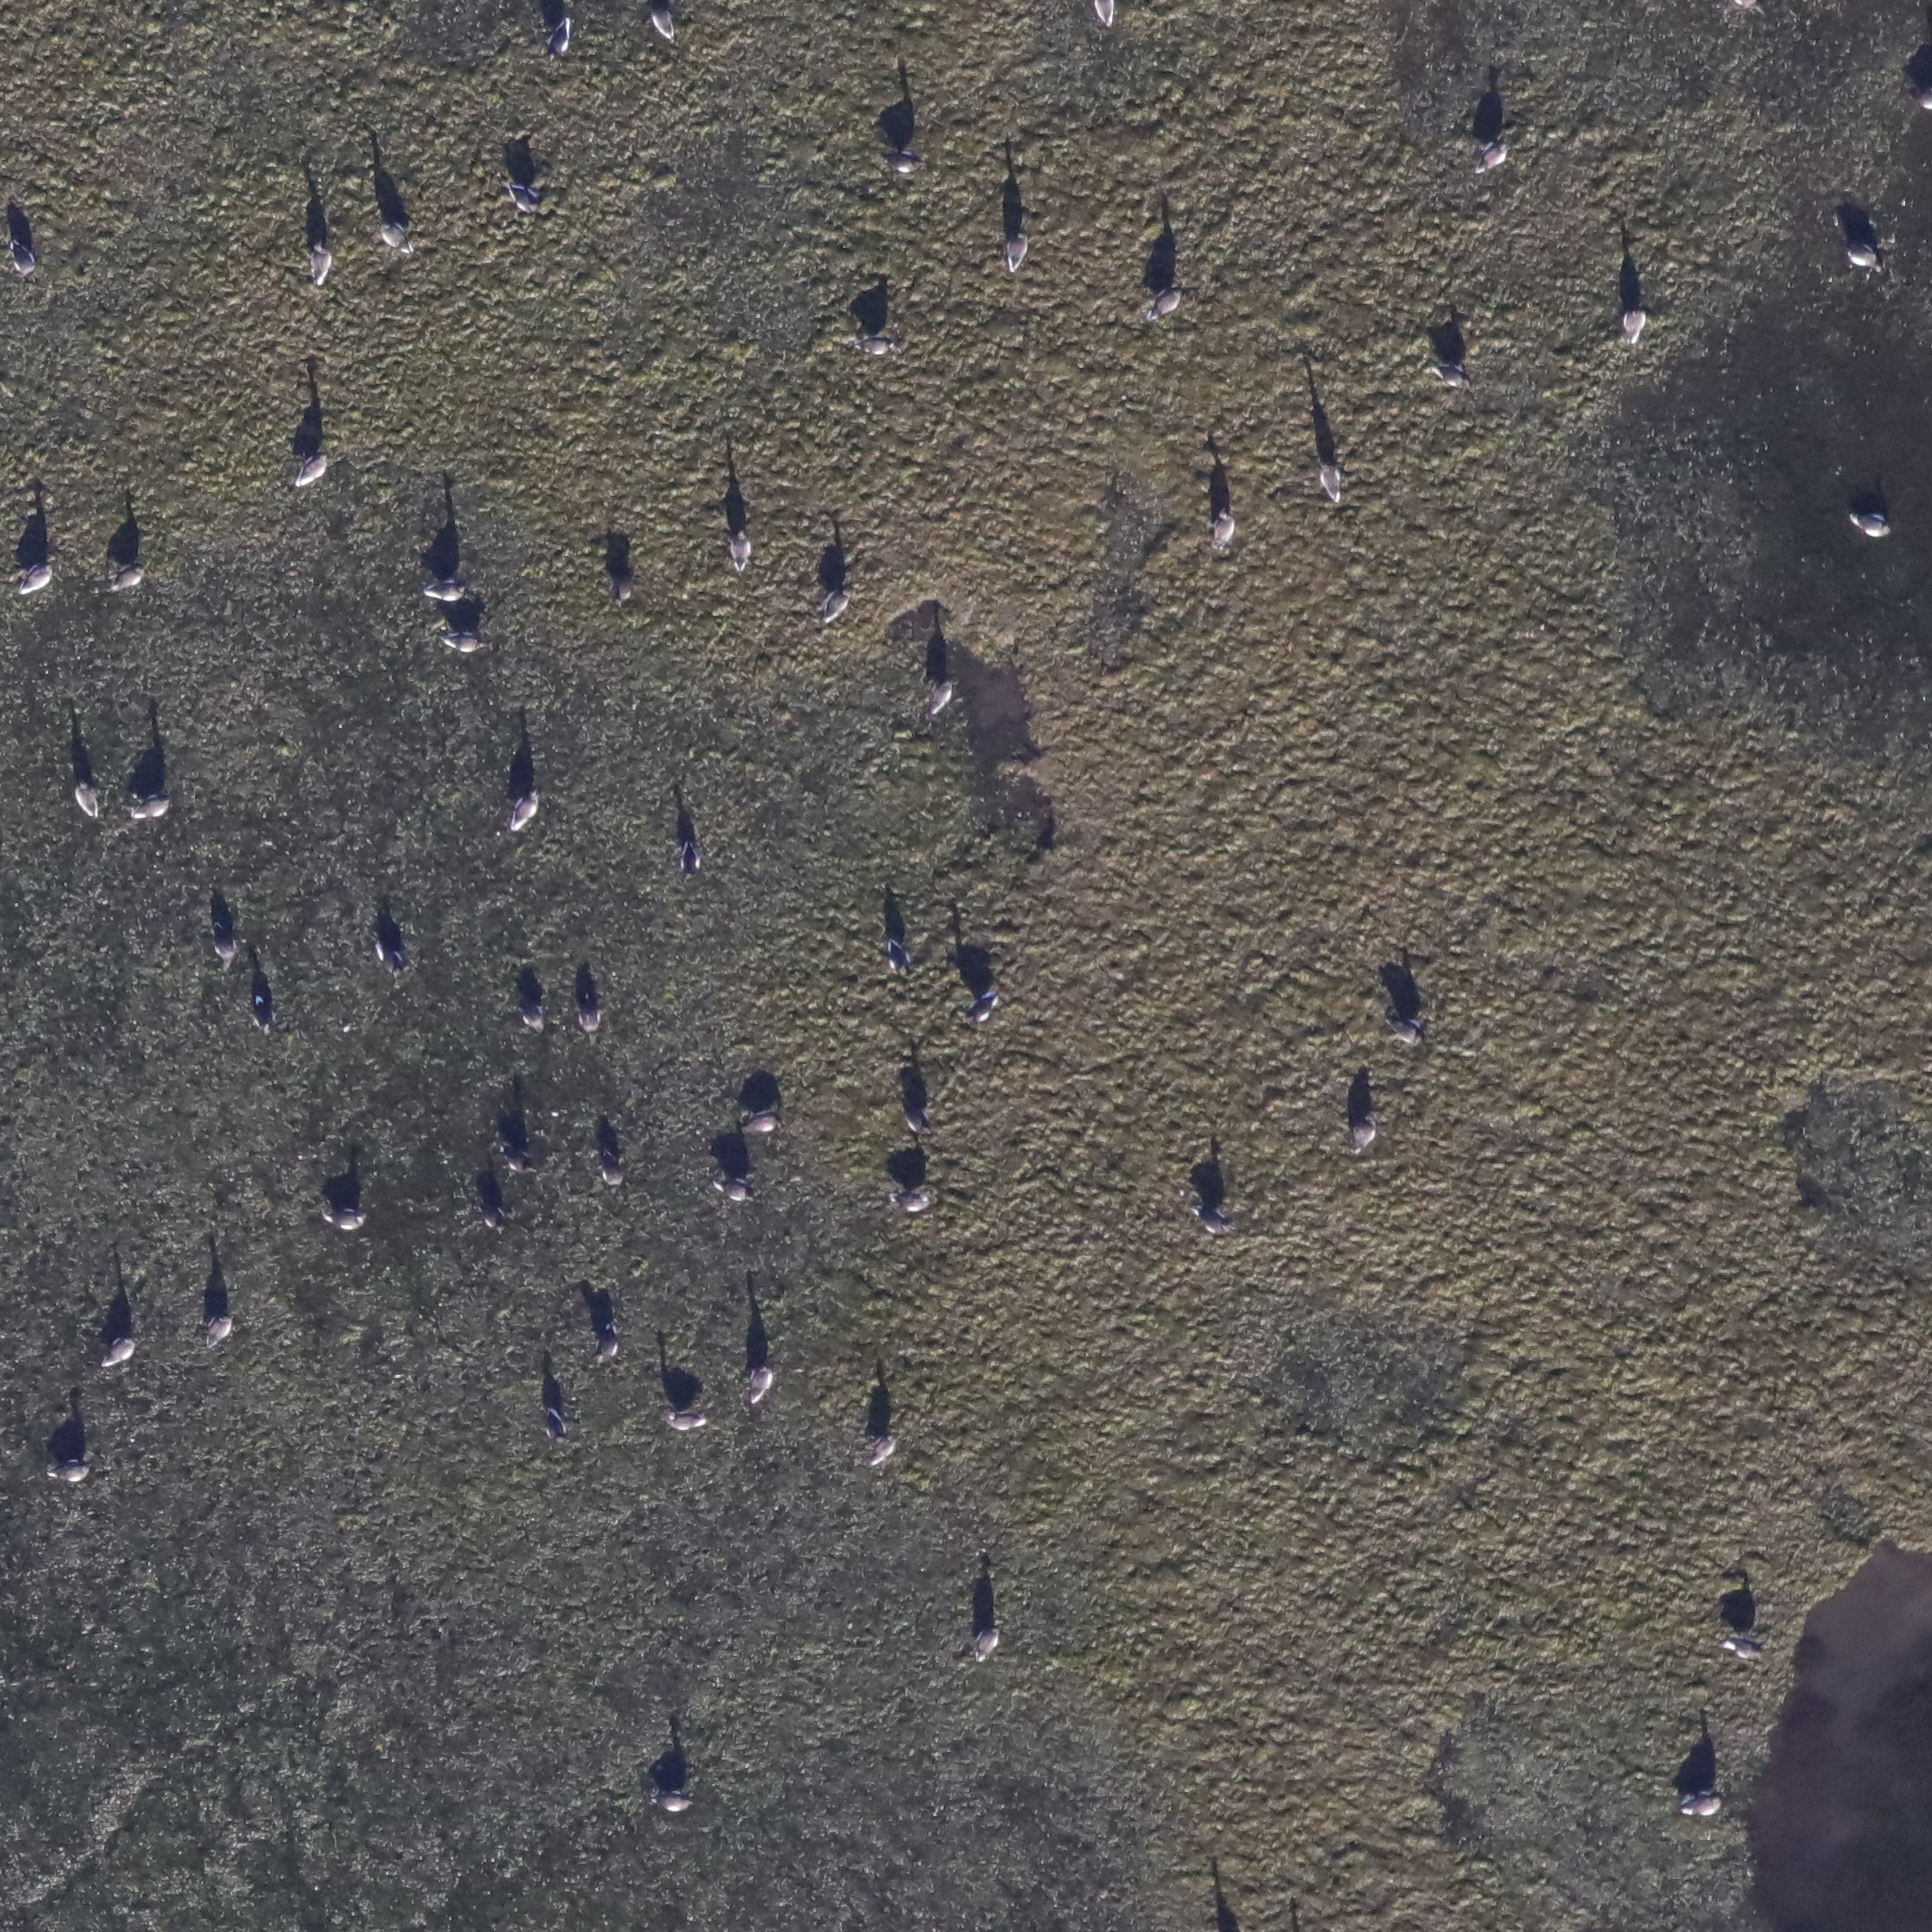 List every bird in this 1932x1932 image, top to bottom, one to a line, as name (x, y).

brant (1103, 6)
brant (664, 20)
brant (558, 44)
brant (1927, 102)
brant (1495, 154)
brant (904, 164)
brant (523, 198)
brant (392, 232)
brant (1021, 249)
brant (1863, 256)
brant (318, 261)
brant (23, 263)
brant (1166, 306)
brant (1635, 321)
brant (873, 345)
brant (1451, 377)
brant (315, 468)
brant (1335, 482)
brant (1872, 524)
brant (1219, 527)
brant (740, 549)
brant (38, 576)
brant (129, 578)
brant (624, 585)
brant (443, 591)
brant (845, 610)
brant (456, 645)
brant (943, 688)
brant (88, 798)
brant (525, 810)
brant (155, 811)
brant (689, 867)
brant (223, 944)
brant (395, 960)
brant (897, 963)
brant (980, 1008)
brant (273, 1012)
brant (529, 1012)
brant (588, 1014)
brant (1413, 1036)
brant (914, 1117)
brant (754, 1118)
brant (1364, 1133)
brant (512, 1156)
brant (613, 1172)
brant (739, 1189)
brant (921, 1202)
brant (346, 1218)
brant (494, 1223)
brant (1217, 1224)
brant (216, 1337)
brant (614, 1347)
brant (121, 1352)
brant (760, 1384)
brant (549, 1421)
brant (687, 1421)
brant (883, 1450)
brant (73, 1472)
brant (985, 1643)
brant (1742, 1650)
brant (674, 1802)
brant (1703, 1804)